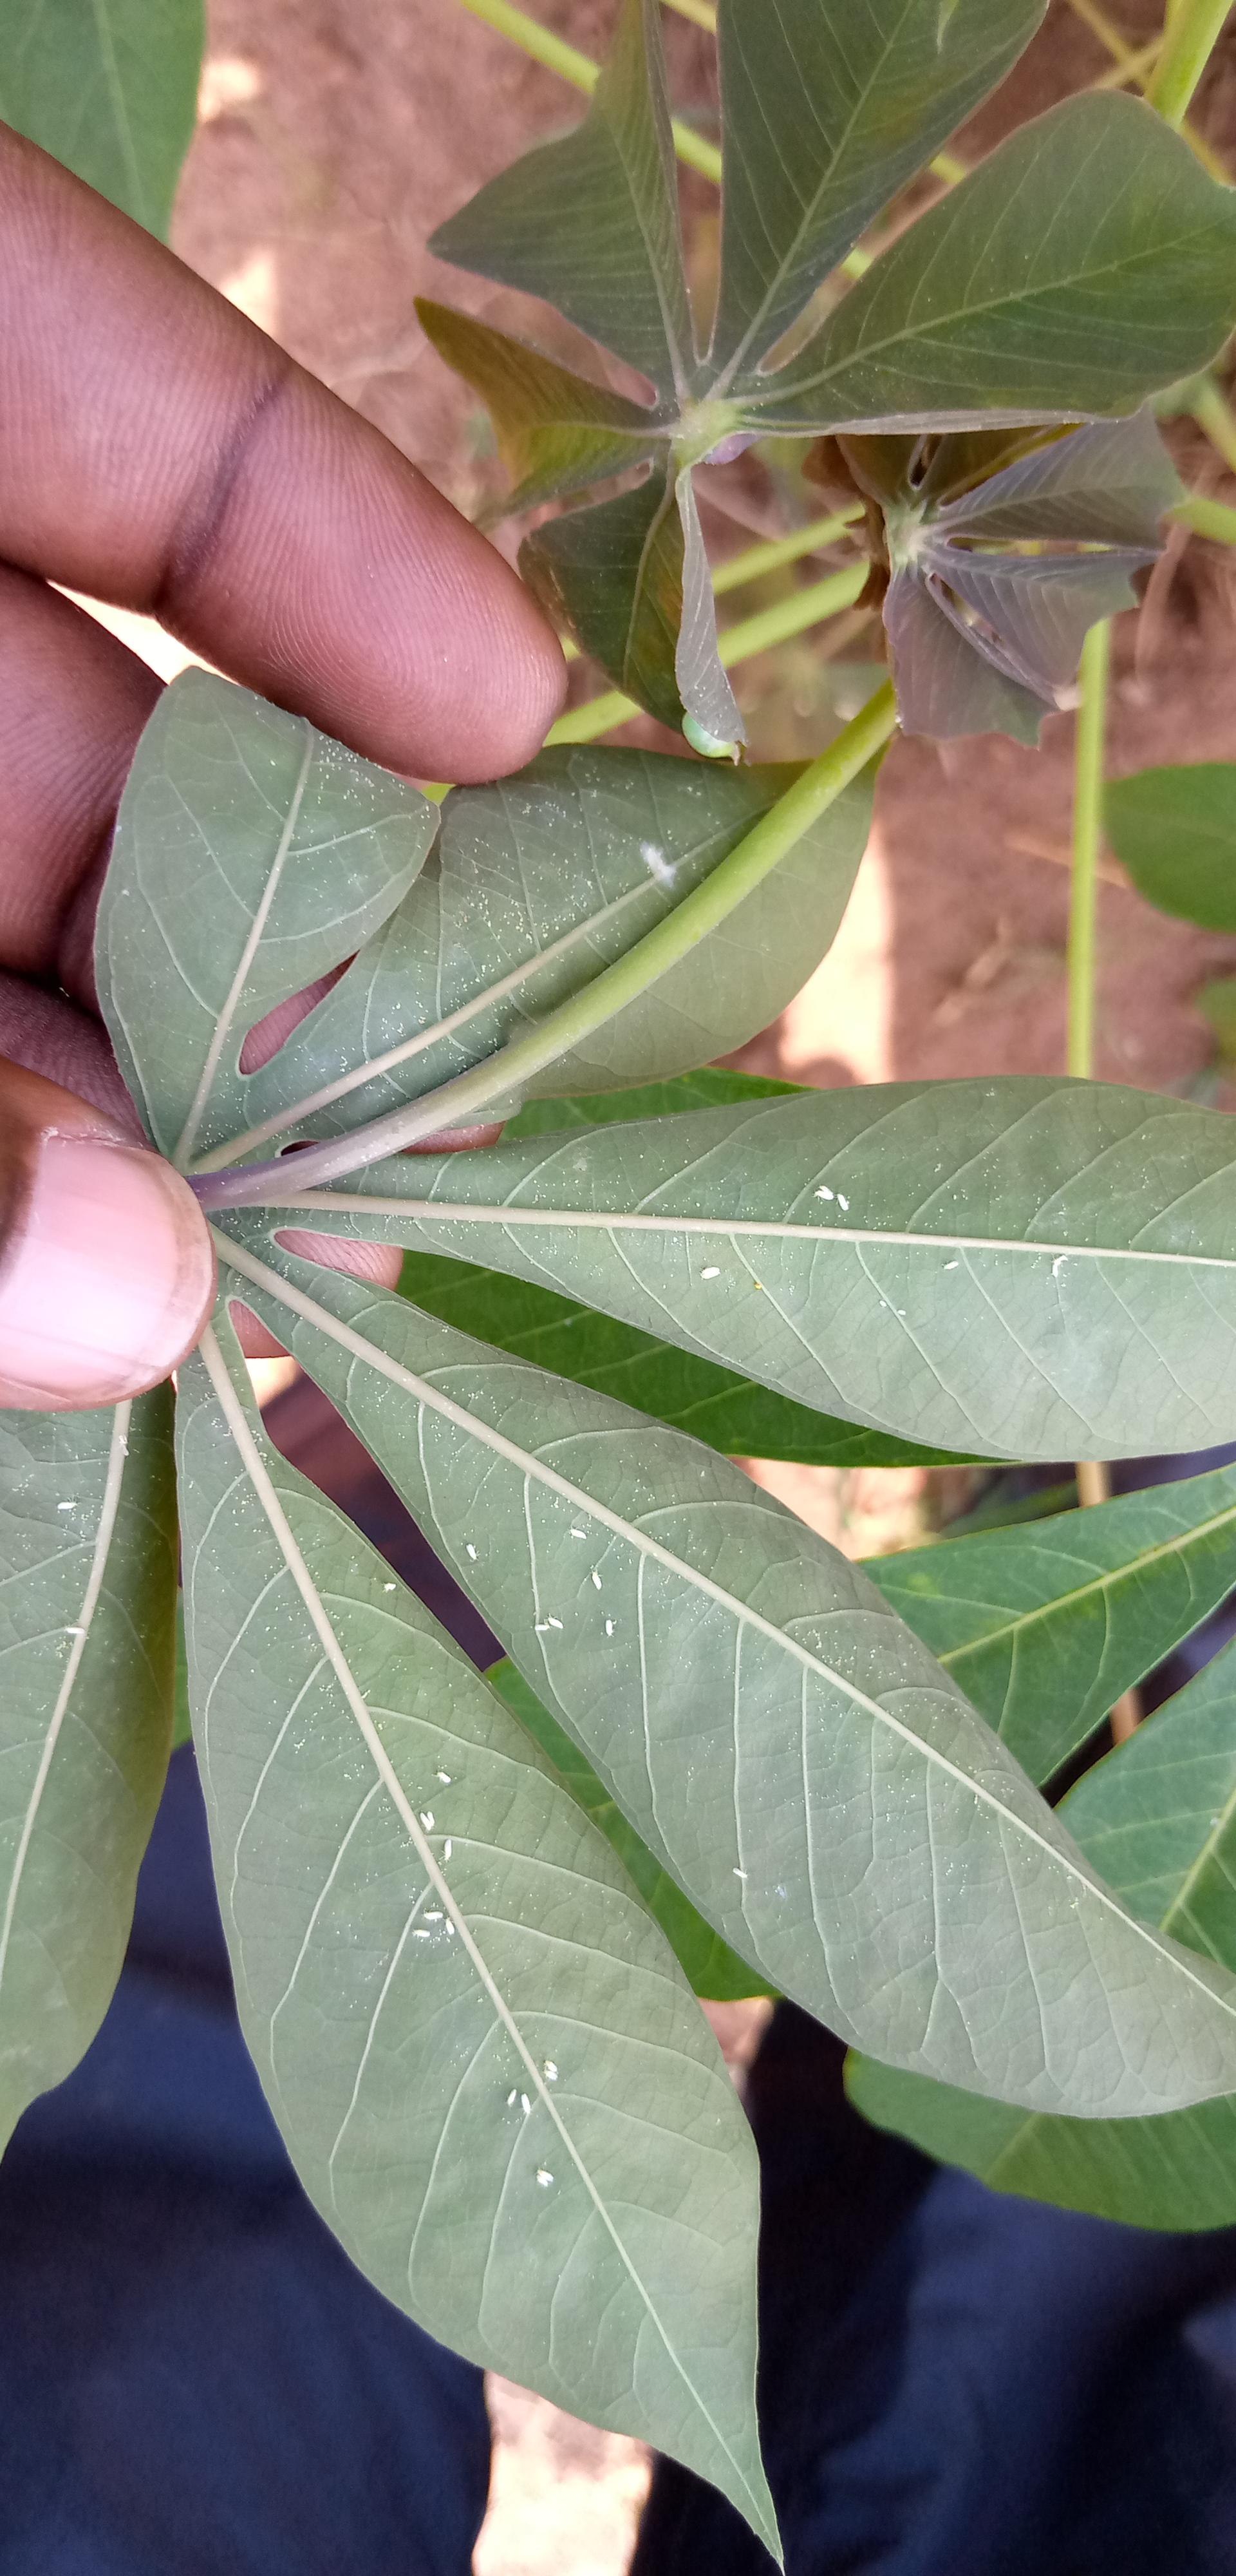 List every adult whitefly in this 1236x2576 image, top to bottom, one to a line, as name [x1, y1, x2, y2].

whitefly [818, 1183, 836, 1193]
whitefly [812, 1189, 835, 1203]
whitefly [835, 1190, 850, 1213]
whitefly [1047, 1250, 1071, 1280]
whitefly [939, 1258, 962, 1272]
whitefly [697, 1264, 724, 1281]
whitefly [53, 1498, 80, 1513]
whitefly [568, 1525, 590, 1544]
whitefly [463, 1540, 482, 1562]
whitefly [588, 1567, 605, 1593]
whitefly [380, 1581, 400, 1595]
whitefly [545, 1613, 566, 1633]
whitefly [603, 1616, 618, 1640]
whitefly [532, 1622, 551, 1633]
whitefly [62, 1624, 89, 1638]
whitefly [433, 1768, 454, 1786]
whitefly [418, 1810, 433, 1833]
whitefly [426, 1810, 437, 1825]
whitefly [441, 1837, 456, 1866]
whitefly [729, 1864, 749, 1880]
whitefly [420, 1908, 447, 1922]
whitefly [444, 1915, 456, 1937]
whitefly [410, 1926, 432, 1941]
whitefly [543, 2058, 559, 2071]
whitefly [543, 2068, 559, 2081]
whitefly [505, 2087, 520, 2108]
whitefly [520, 2092, 532, 2116]
whitefly [536, 2168, 554, 2182]
whitefly [535, 2173, 548, 2188]